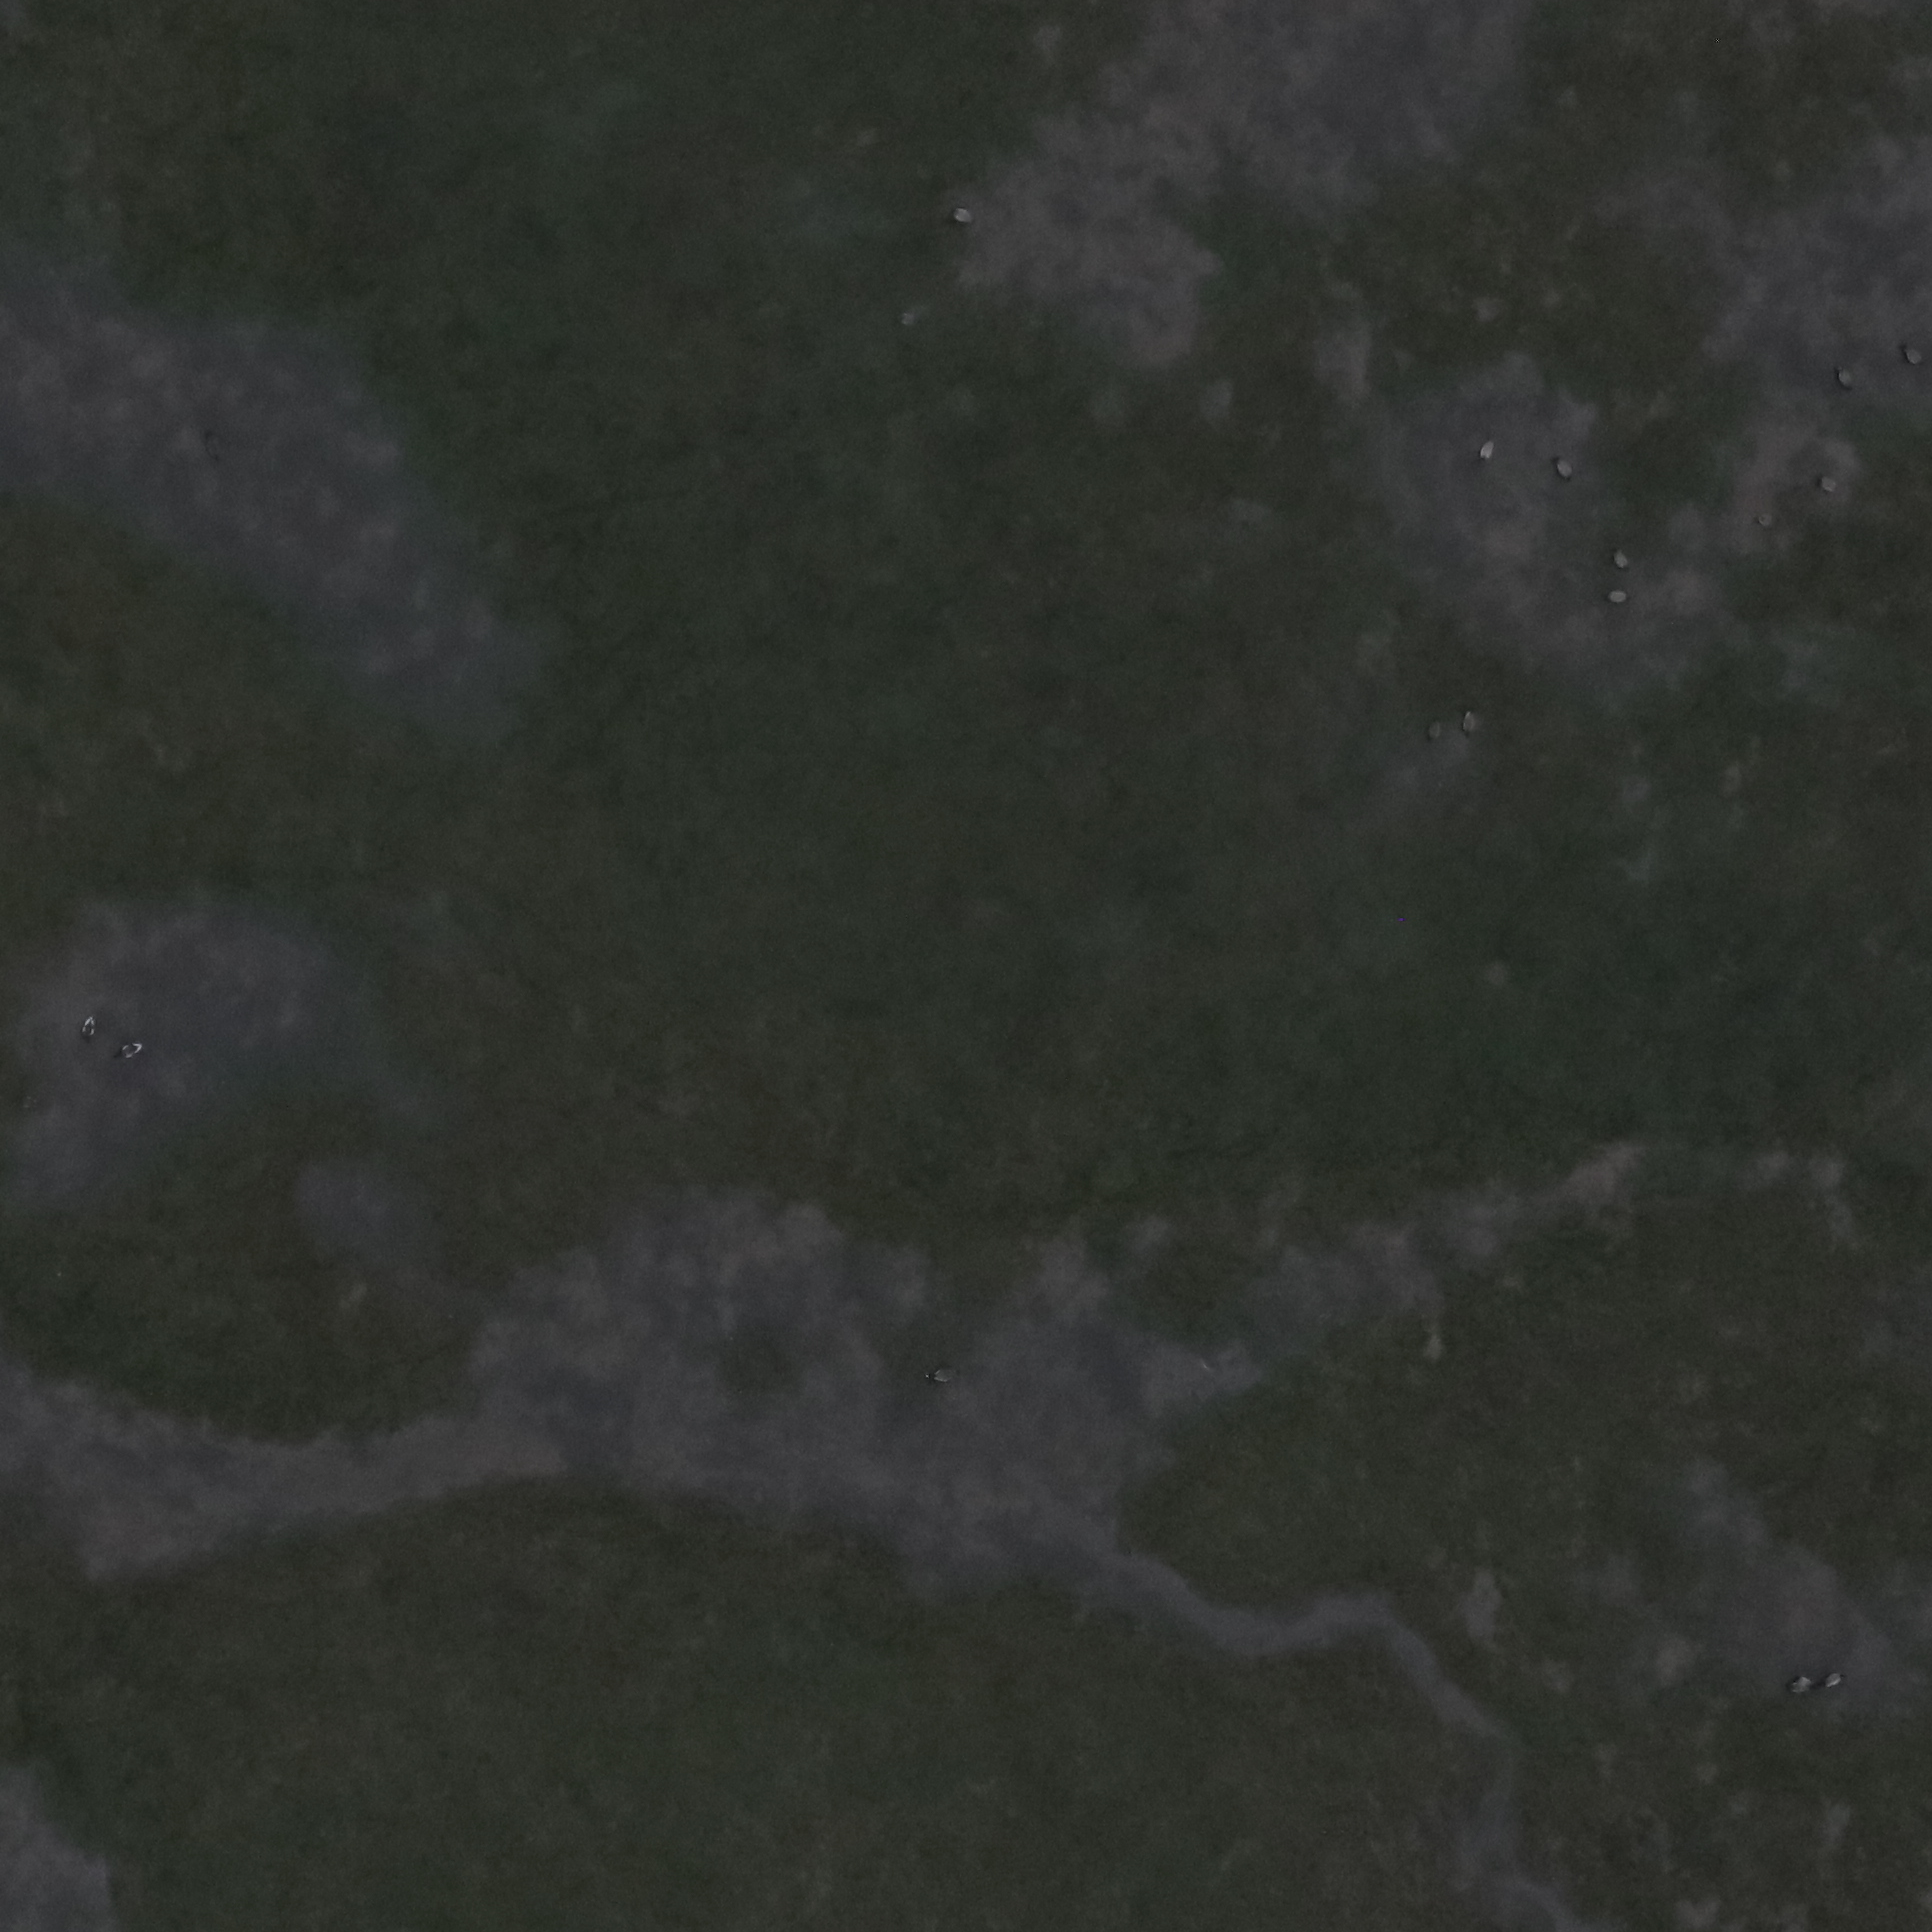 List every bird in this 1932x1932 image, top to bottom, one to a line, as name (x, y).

Canada goose (963, 215)
Canada goose (1909, 354)
Canada goose (1847, 379)
Canada goose (212, 447)
Canada goose (1485, 452)
Canada goose (1566, 466)
Canada goose (1828, 480)
Canada goose (1763, 521)
Canada goose (1621, 558)
Canada goose (1618, 597)
Canada goose (1467, 724)
Canada goose (1433, 731)
brant (88, 1028)
brant (130, 1051)
Canada goose (940, 1375)
Canada goose (1833, 1680)
Canada goose (1801, 1684)